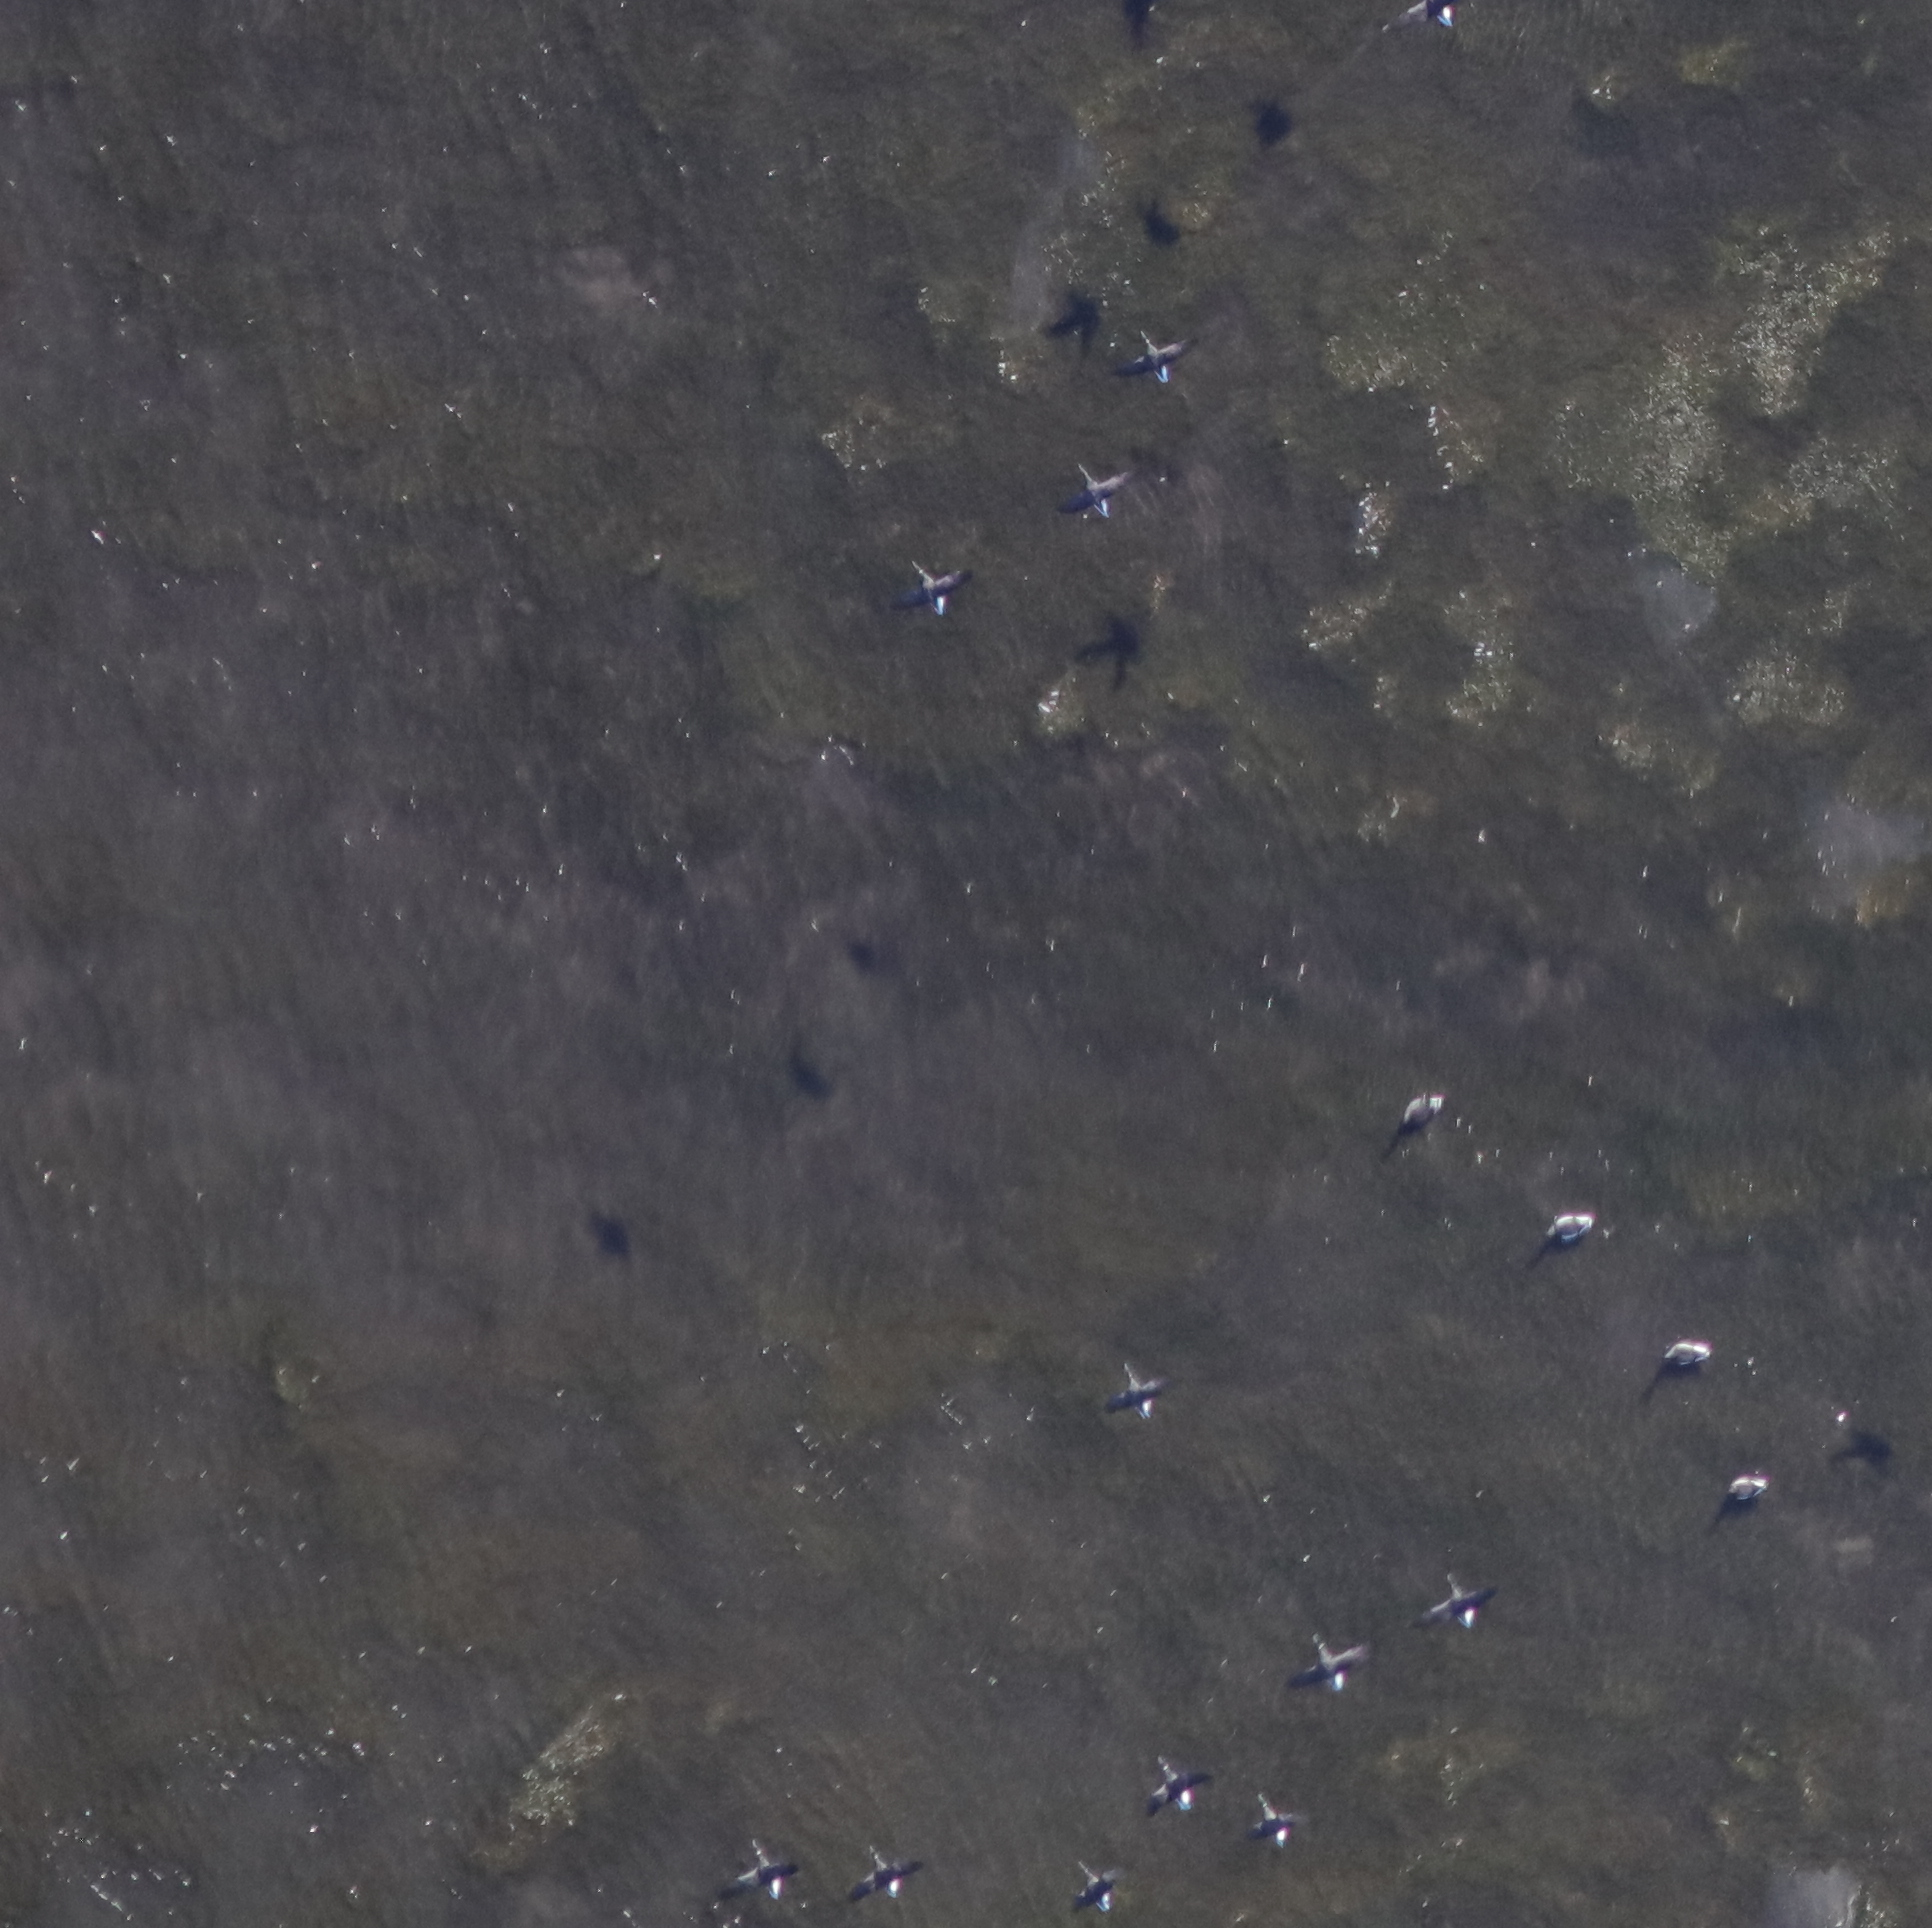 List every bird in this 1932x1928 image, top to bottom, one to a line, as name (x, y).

brant (1437, 10)
brant (1149, 357)
brant (1106, 499)
brant (930, 592)
brant (1426, 1110)
brant (1579, 1230)
brant (1686, 1348)
brant (1127, 1401)
brant (1745, 1467)
brant (1460, 1609)
brant (1325, 1664)
brant (1180, 1795)
brant (1274, 1832)
brant (892, 1870)
brant (767, 1879)
brant (1100, 1887)